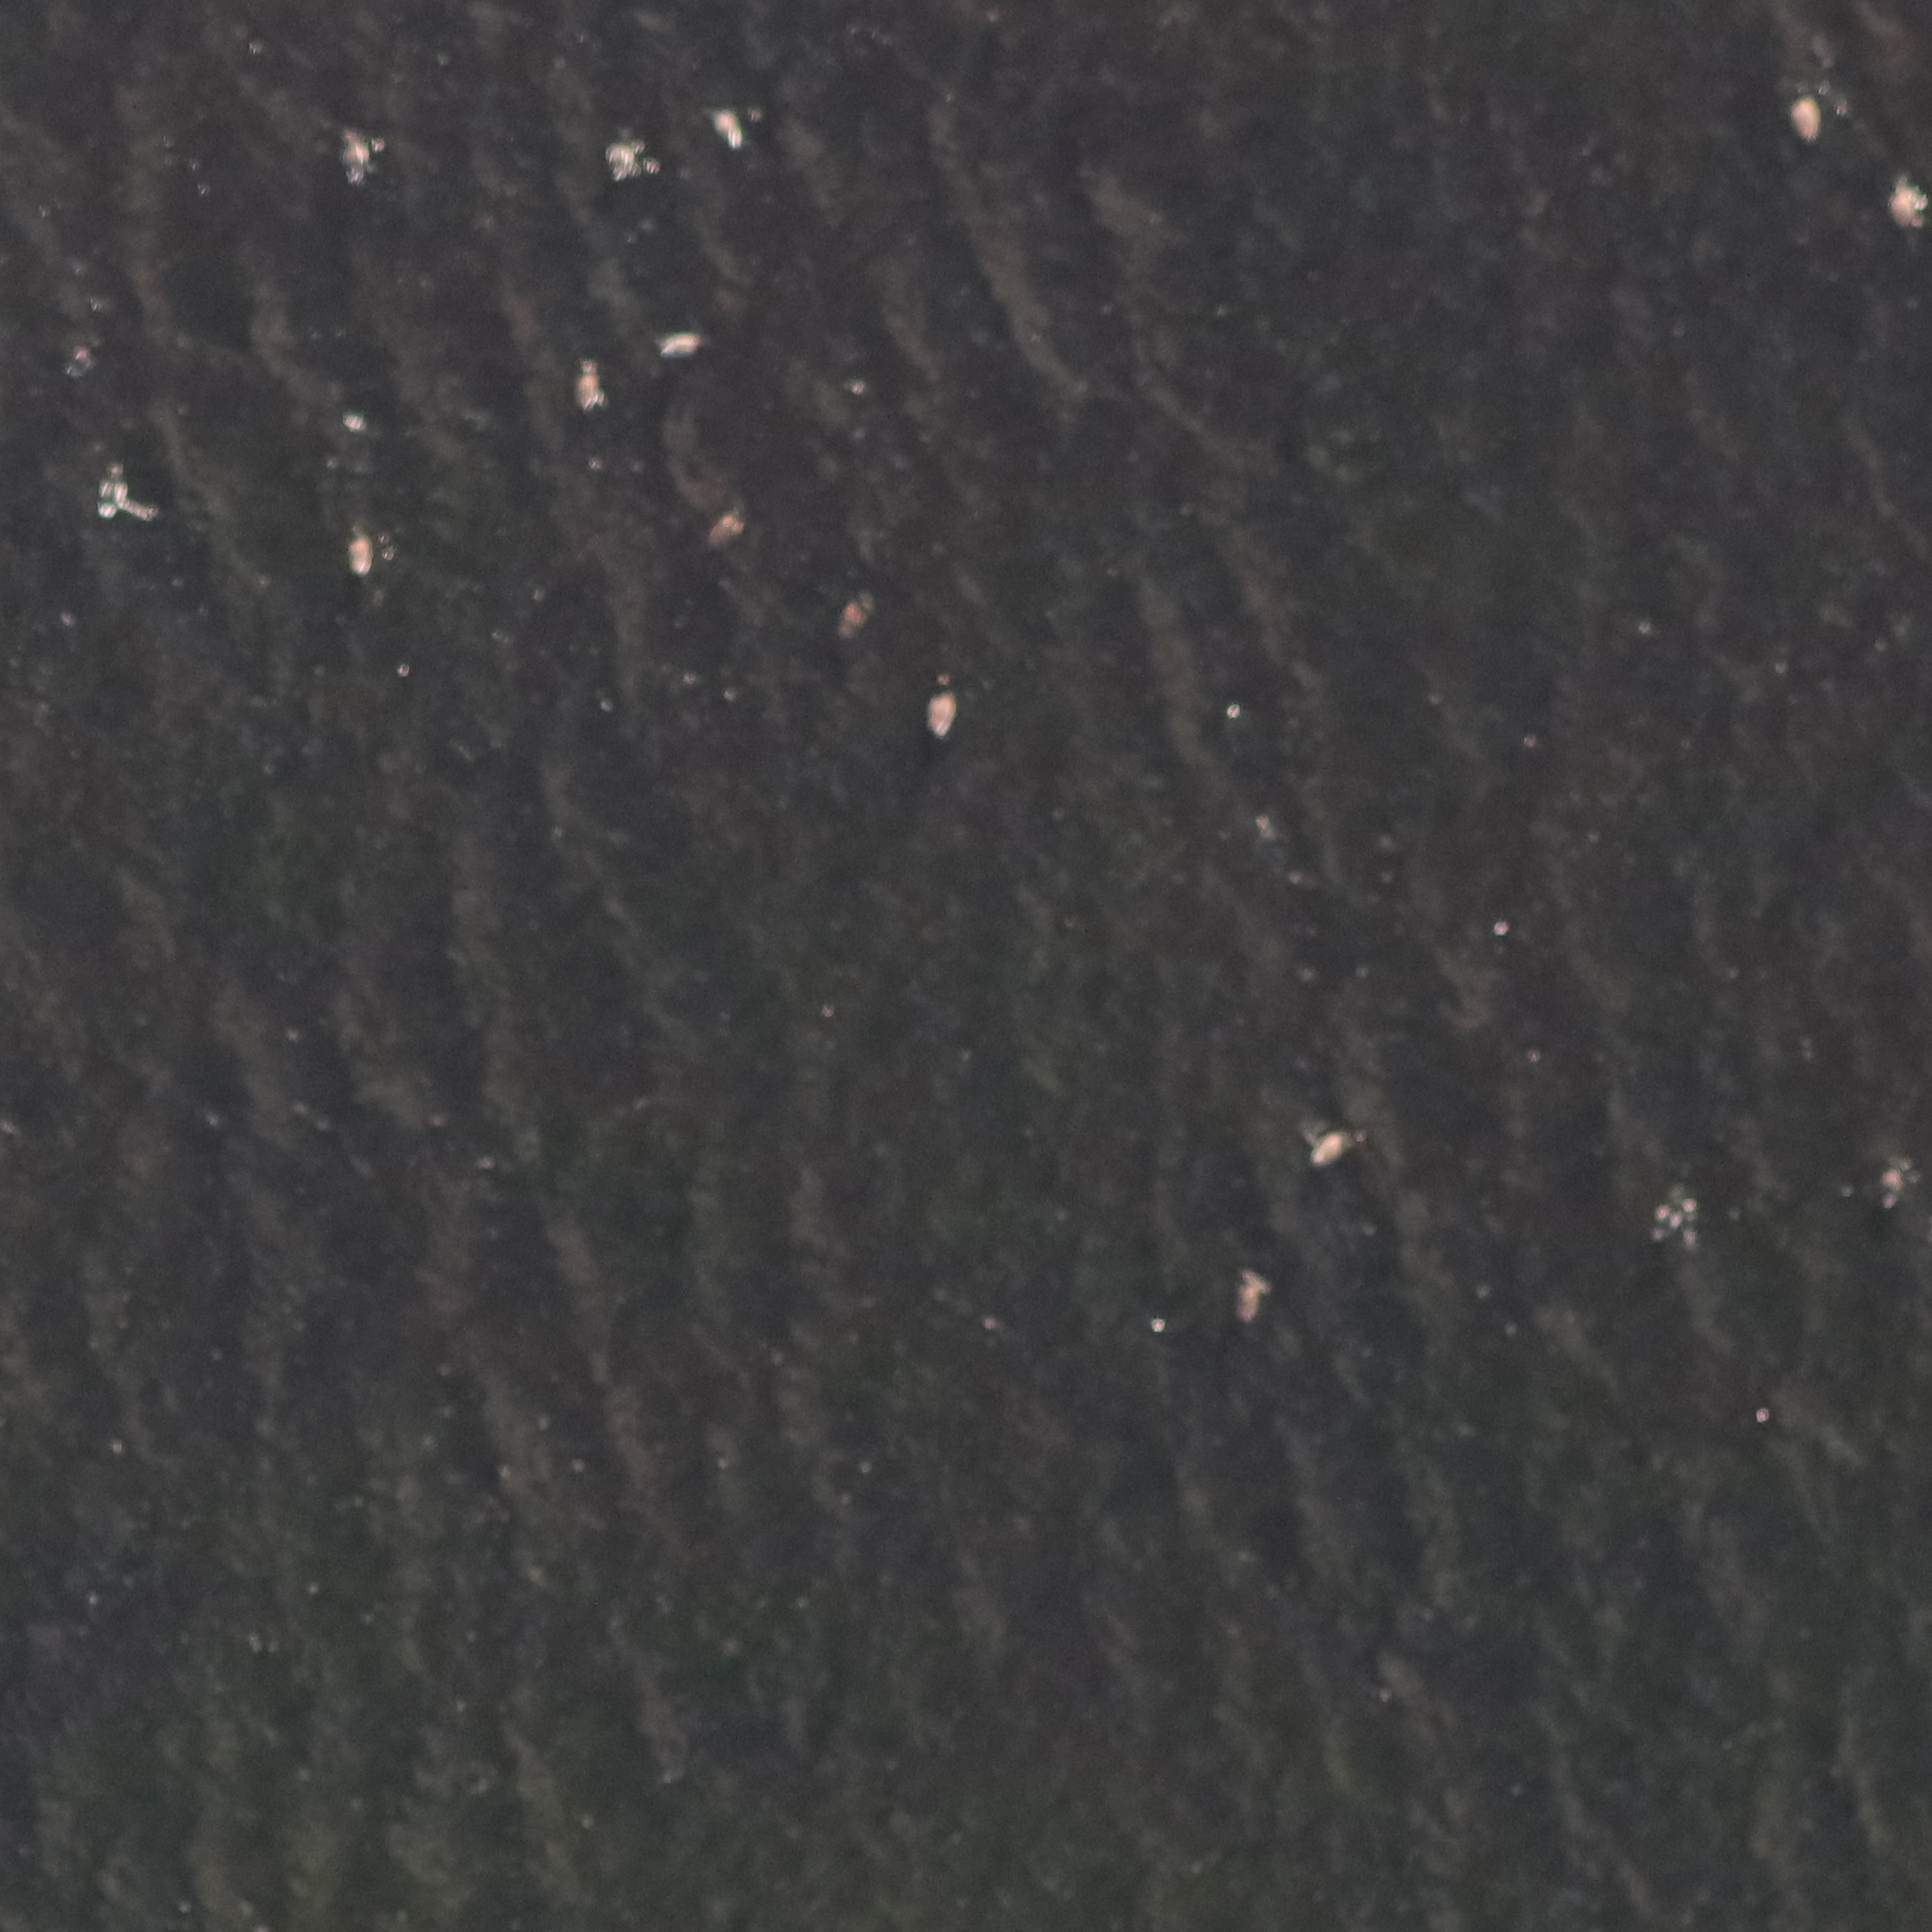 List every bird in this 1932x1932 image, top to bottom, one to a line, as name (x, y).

Canada goose (1800, 114)
brant (733, 131)
brant (355, 153)
brant (621, 162)
Canada goose (1904, 204)
brant (678, 343)
brant (78, 359)
brant (587, 383)
brant (113, 493)
Canada goose (728, 530)
Canada goose (363, 553)
Canada goose (856, 619)
Canada goose (941, 711)
Canada goose (1327, 1149)
brant (1892, 1187)
brant (1668, 1220)
Canada goose (1250, 1298)